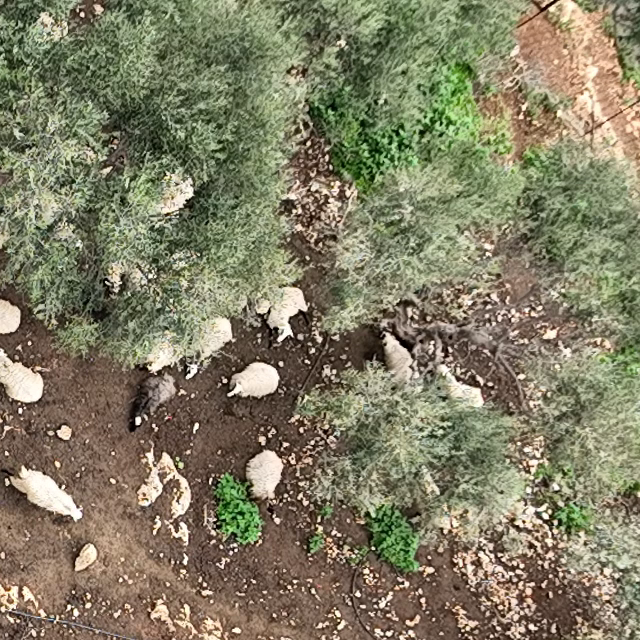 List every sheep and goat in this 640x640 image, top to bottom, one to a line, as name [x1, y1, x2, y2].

sheep [19, 15, 67, 58]
sheep [132, 174, 194, 214]
sheep [0, 214, 16, 278]
sheep [0, 280, 20, 334]
sheep [268, 284, 308, 341]
sheep [183, 317, 230, 379]
sheep [379, 330, 419, 378]
sheep [145, 332, 180, 377]
sheep [0, 344, 46, 404]
sheep [226, 360, 278, 398]
sheep [433, 363, 485, 408]
sheep [128, 371, 177, 431]
sheep [244, 451, 283, 502]
sheep [0, 466, 84, 522]